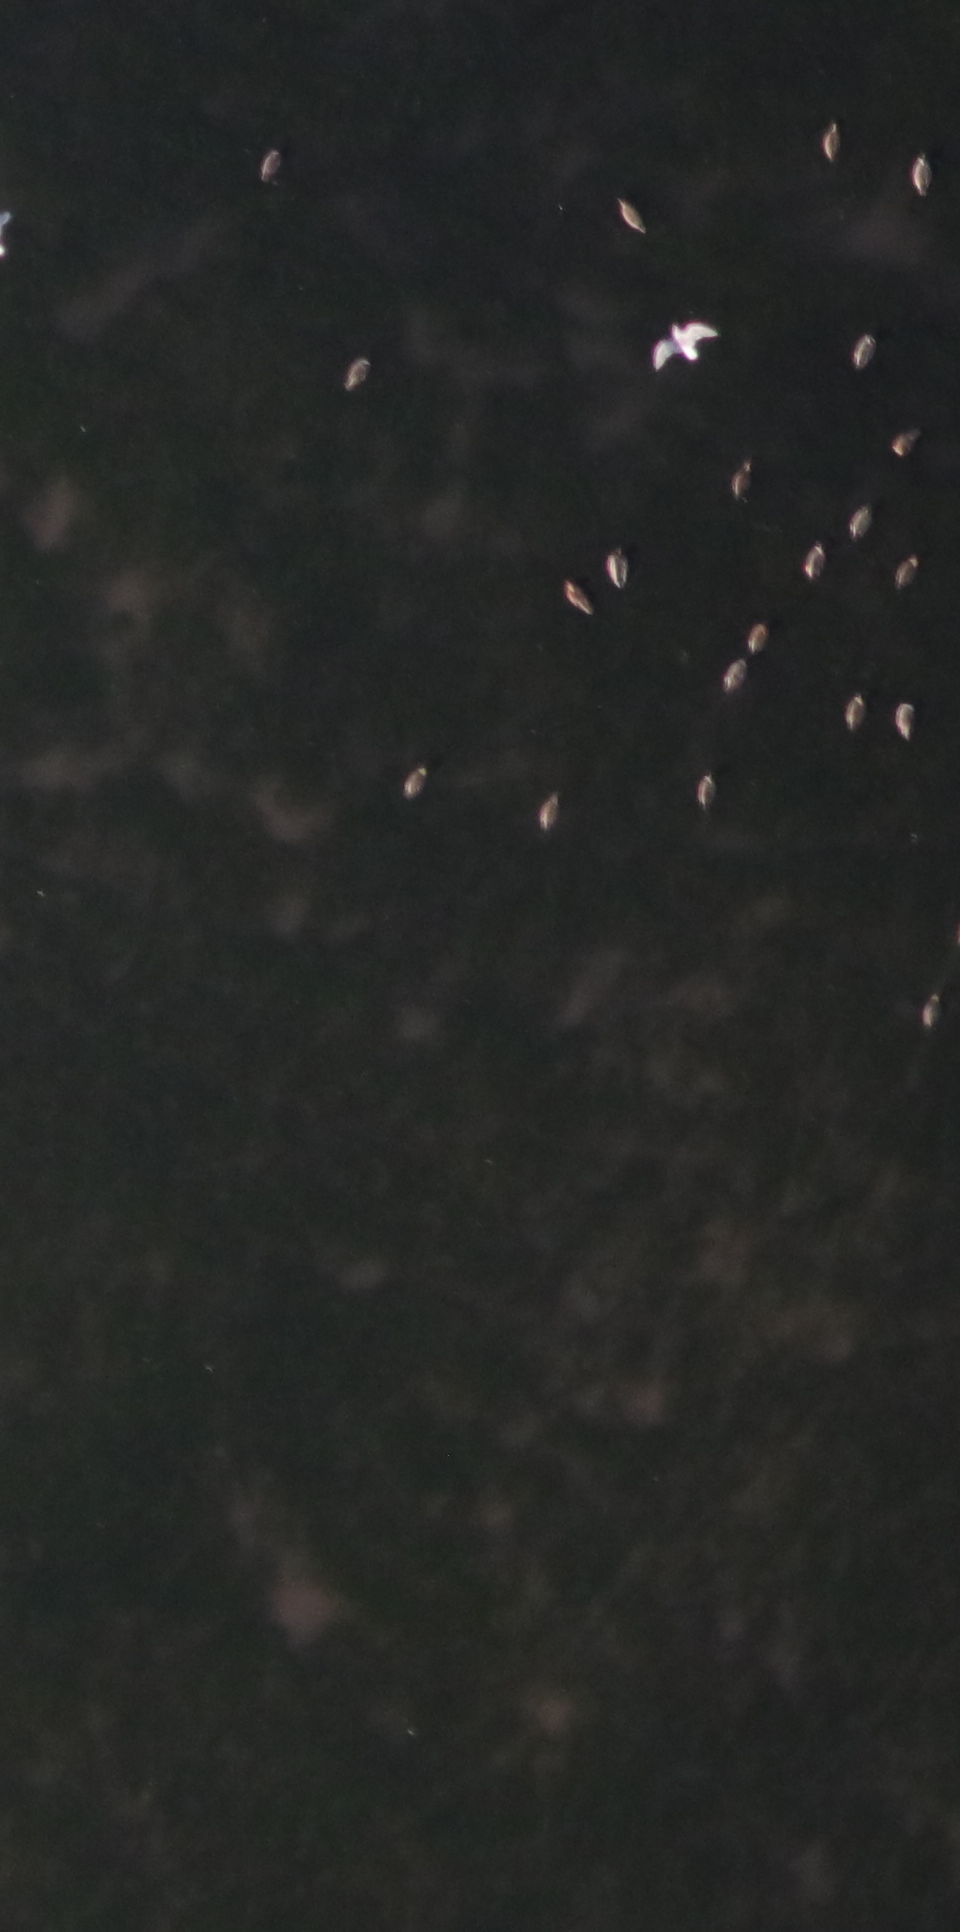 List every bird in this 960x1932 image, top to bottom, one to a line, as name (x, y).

other bird (826, 140)
other bird (275, 165)
other bird (923, 173)
other bird (639, 216)
other bird (867, 348)
gull (690, 351)
other bird (354, 373)
other bird (906, 446)
other bird (743, 471)
other bird (869, 521)
other bird (822, 559)
other bird (909, 572)
brant (619, 573)
other bird (576, 600)
other bird (757, 639)
other bird (736, 676)
other bird (854, 714)
other bird (904, 719)
other bird (411, 783)
other bird (710, 792)
other bird (548, 814)
other bird (930, 1013)